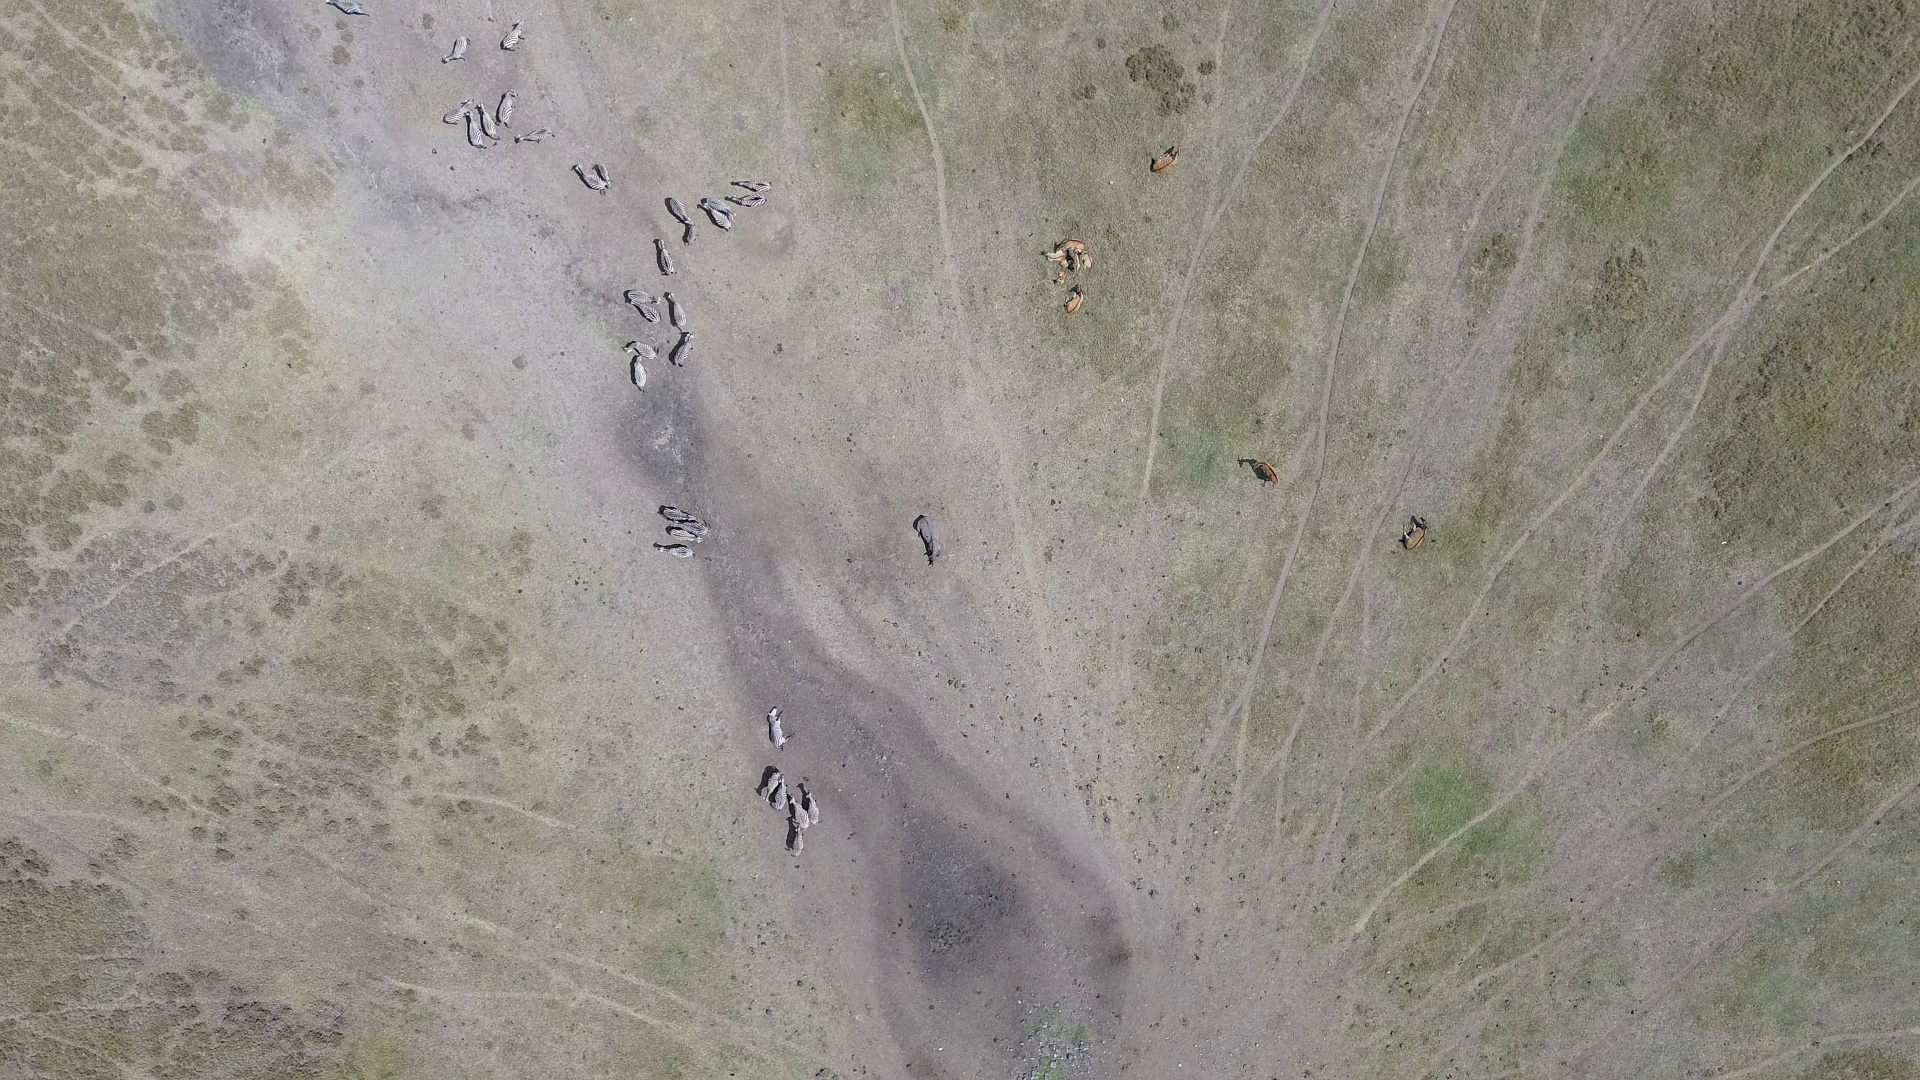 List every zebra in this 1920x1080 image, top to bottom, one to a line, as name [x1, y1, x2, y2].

zebra [329, 0, 364, 14]
zebra [503, 21, 523, 50]
zebra [449, 35, 470, 61]
zebra [498, 91, 518, 125]
zebra [444, 105, 466, 123]
zebra [479, 107, 495, 139]
zebra [485, 114, 503, 145]
zebra [469, 115, 486, 148]
zebra [516, 133, 549, 145]
zebra [597, 165, 612, 189]
zebra [573, 166, 599, 190]
zebra [735, 180, 765, 191]
zebra [738, 194, 766, 207]
zebra [667, 197, 696, 225]
zebra [707, 198, 737, 221]
zebra [702, 202, 733, 230]
zebra [684, 226, 700, 244]
zebra [659, 241, 674, 274]
zebra [628, 288, 663, 304]
zebra [669, 294, 685, 329]
zebra [630, 300, 664, 323]
zebra [672, 335, 693, 366]
zebra [619, 341, 658, 359]
zebra [631, 355, 646, 389]
zebra [1249, 461, 1274, 484]
zebra [664, 506, 693, 520]
zebra [671, 524, 708, 539]
zebra [661, 544, 695, 558]
zebra [769, 707, 786, 746]
zebra [759, 770, 778, 798]
zebra [772, 779, 791, 811]
zebra [805, 790, 818, 825]
zebra [791, 797, 810, 828]
zebra [791, 826, 807, 857]